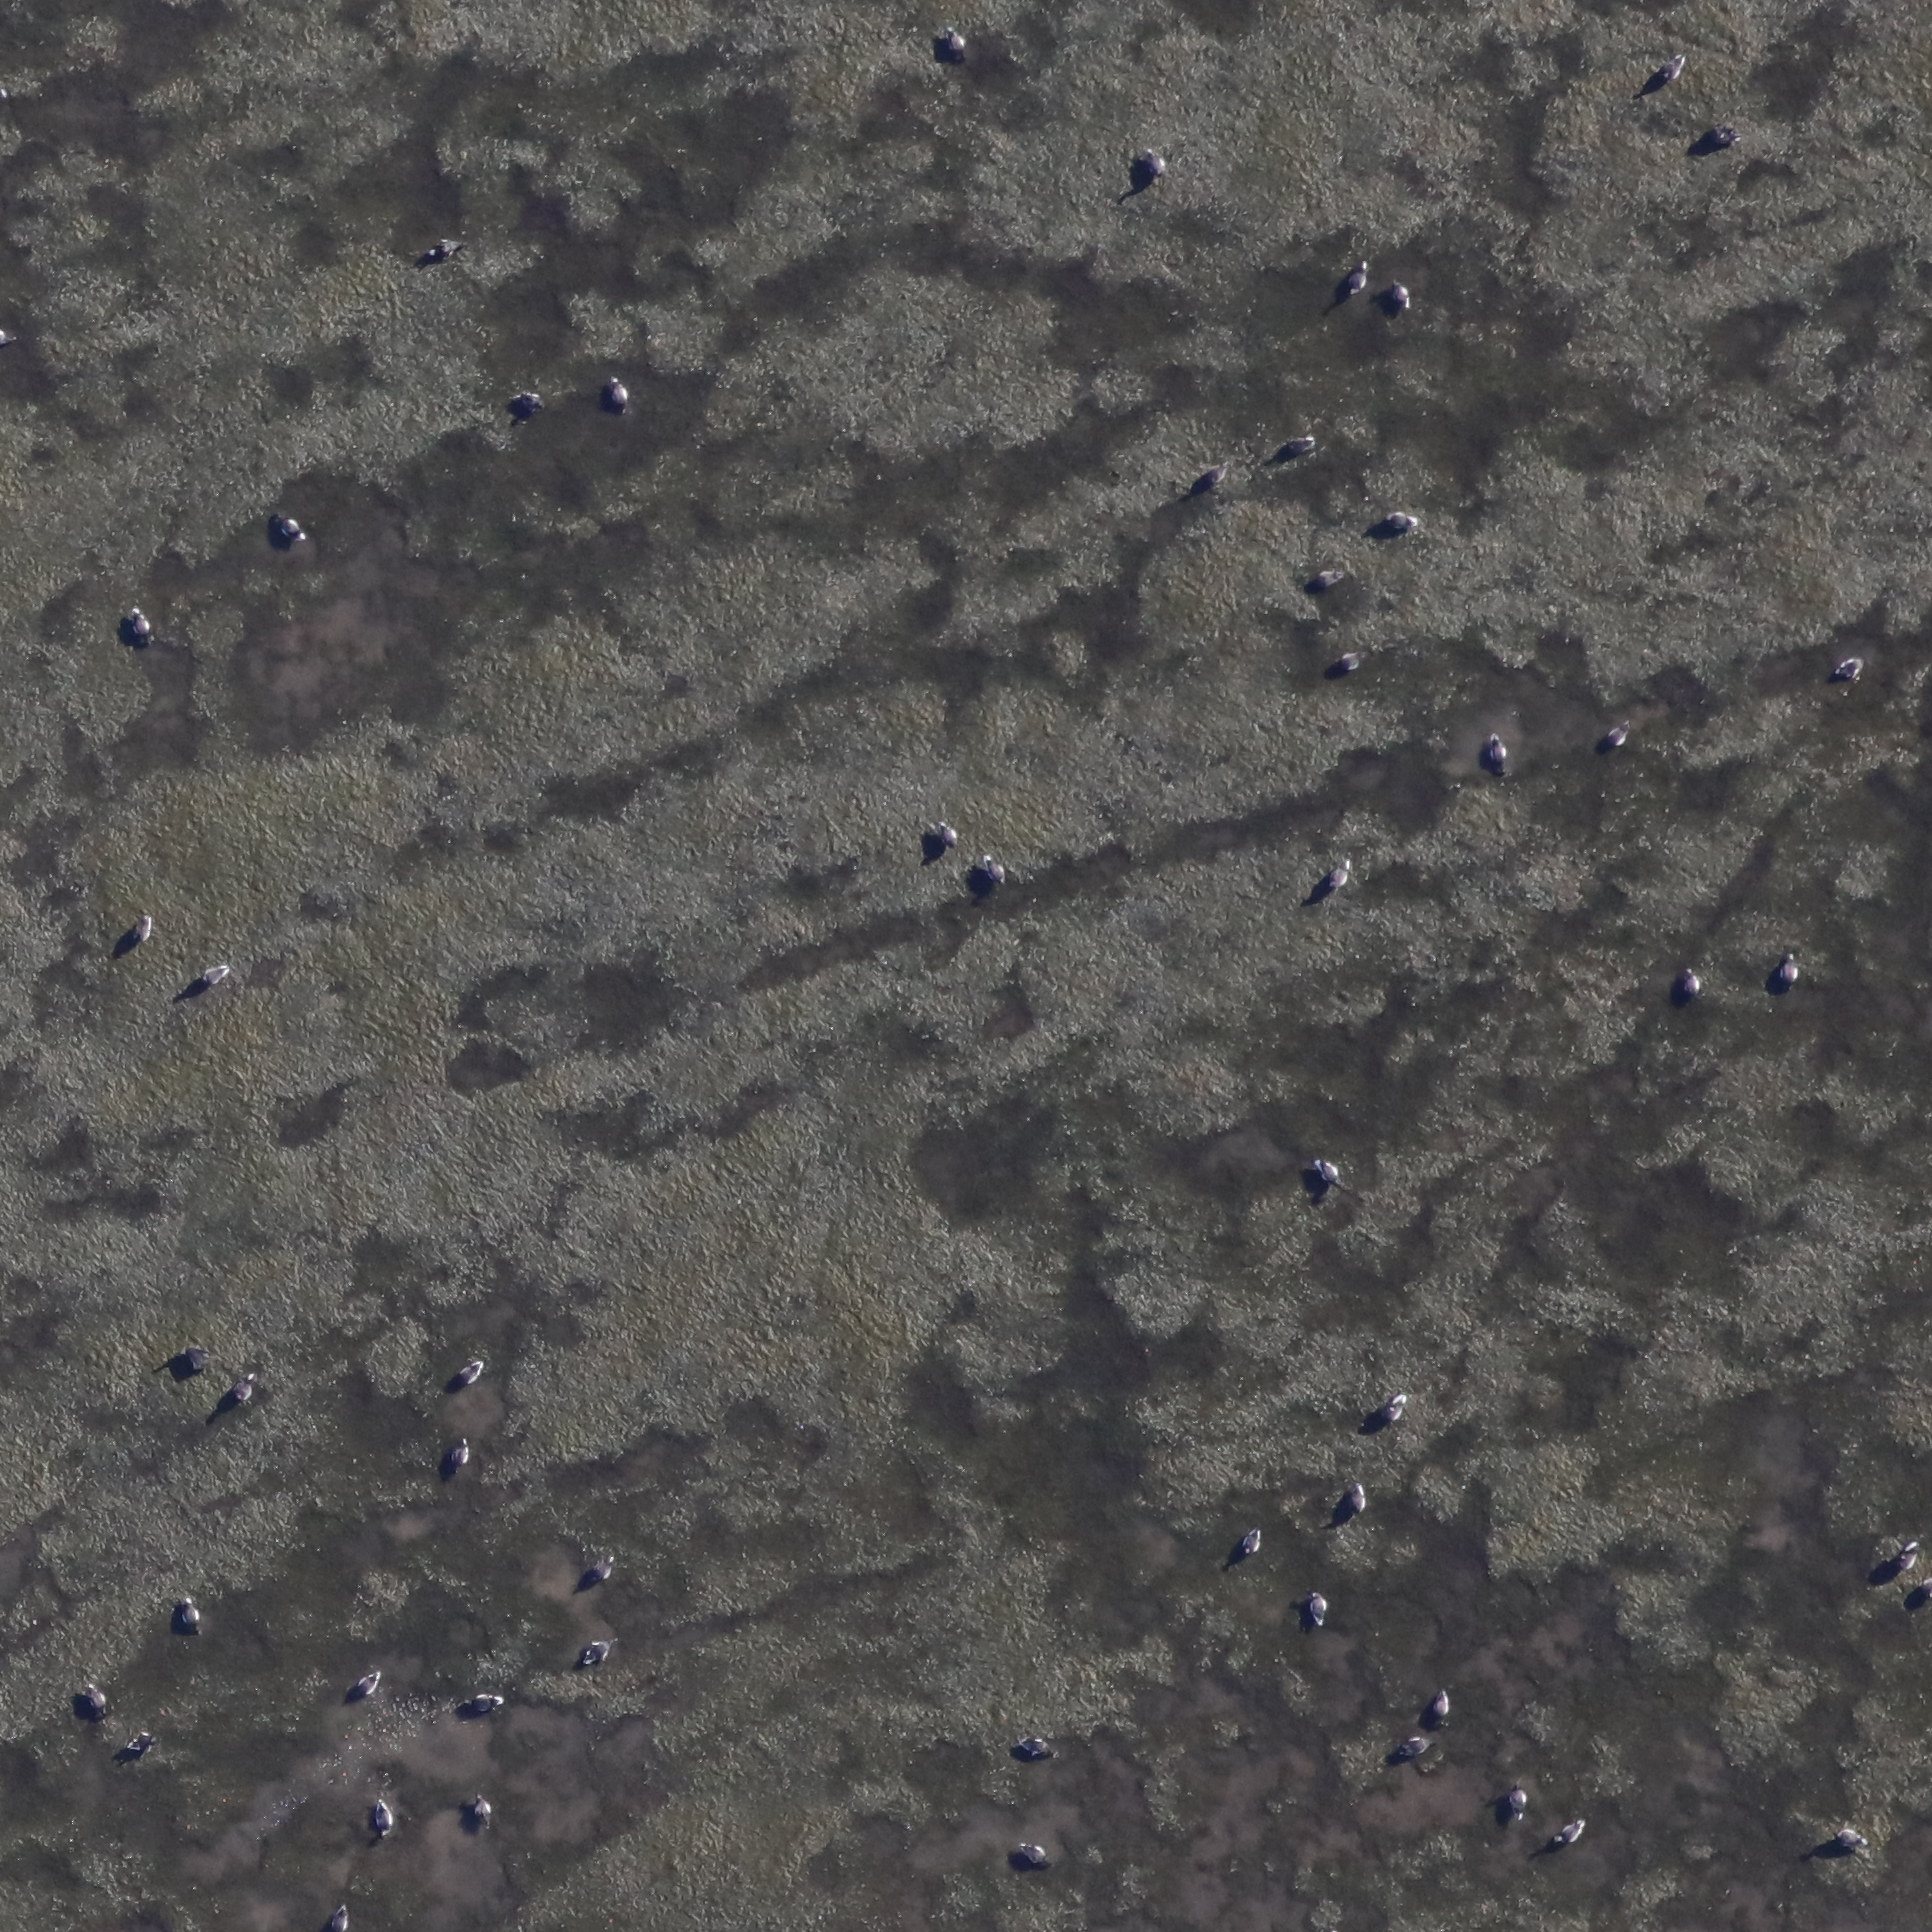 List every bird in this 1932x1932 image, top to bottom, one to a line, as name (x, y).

brant (956, 42)
brant (1673, 69)
brant (1724, 134)
brant (1157, 164)
brant (447, 246)
brant (1357, 279)
brant (1401, 295)
brant (619, 393)
brant (529, 400)
brant (1300, 445)
brant (1211, 474)
brant (1401, 519)
brant (290, 529)
brant (1328, 577)
brant (141, 626)
brant (1347, 661)
brant (1851, 667)
brant (1617, 736)
brant (1498, 751)
brant (948, 834)
brant (995, 871)
brant (1339, 877)
brant (143, 927)
brant (1790, 971)
brant (217, 975)
brant (1691, 985)
brant (1328, 1173)
brant (192, 1357)
brant (469, 1374)
brant (243, 1390)
brant (1394, 1415)
brant (461, 1455)
brant (1357, 1500)
brant (1251, 1541)
brant (1908, 1555)
brant (603, 1569)
brant (1318, 1606)
brant (190, 1615)
brant (597, 1653)
brant (367, 1684)
brant (97, 1700)
brant (486, 1701)
brant (1440, 1706)
brant (145, 1743)
brant (1039, 1746)
brant (1414, 1748)
brant (1517, 1800)
brant (486, 1811)
brant (384, 1819)
brant (1570, 1833)
brant (1848, 1836)
brant (1036, 1855)
brant (339, 1921)